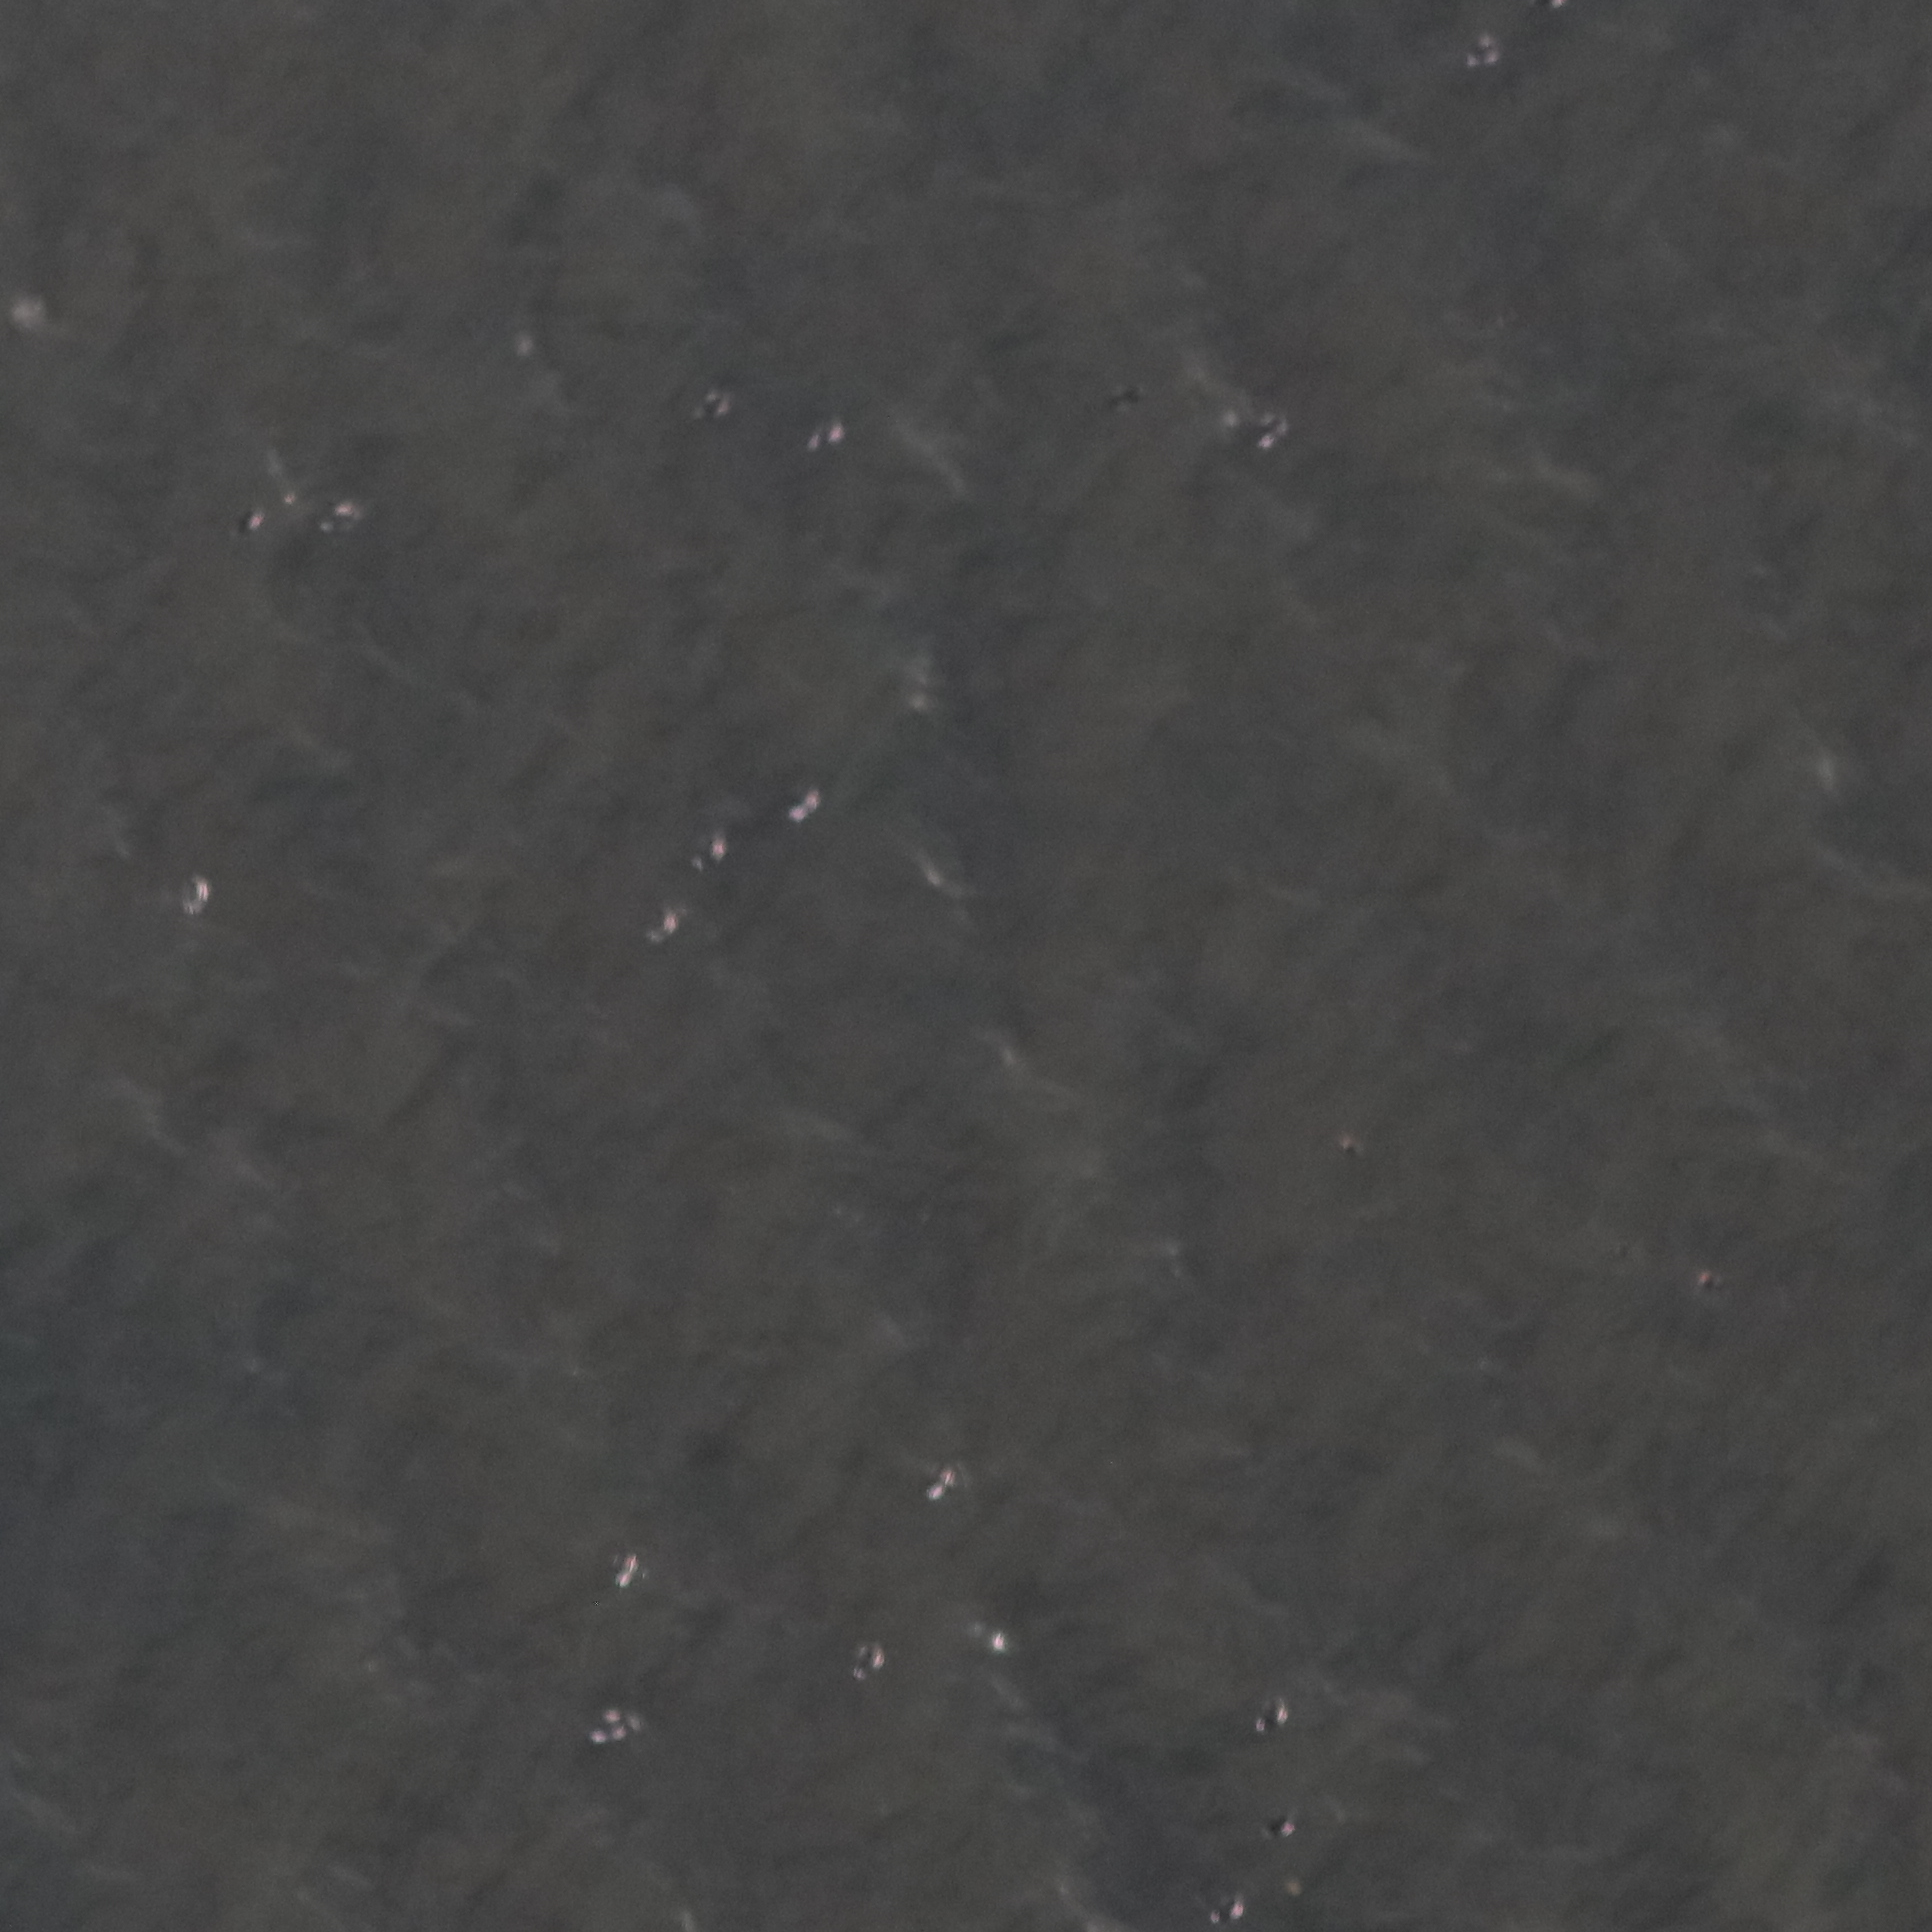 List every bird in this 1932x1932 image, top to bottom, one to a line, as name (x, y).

brant (1483, 57)
brant (1120, 401)
brant (709, 409)
brant (1270, 431)
brant (827, 434)
brant (252, 520)
brant (342, 521)
brant (800, 803)
brant (707, 847)
brant (191, 890)
brant (660, 927)
other bird (1350, 1147)
other bird (1711, 1281)
brant (942, 1478)
brant (621, 1564)
brant (875, 1660)
brant (613, 1720)
brant (1271, 1720)
brant (1282, 1823)
brant (1230, 1908)